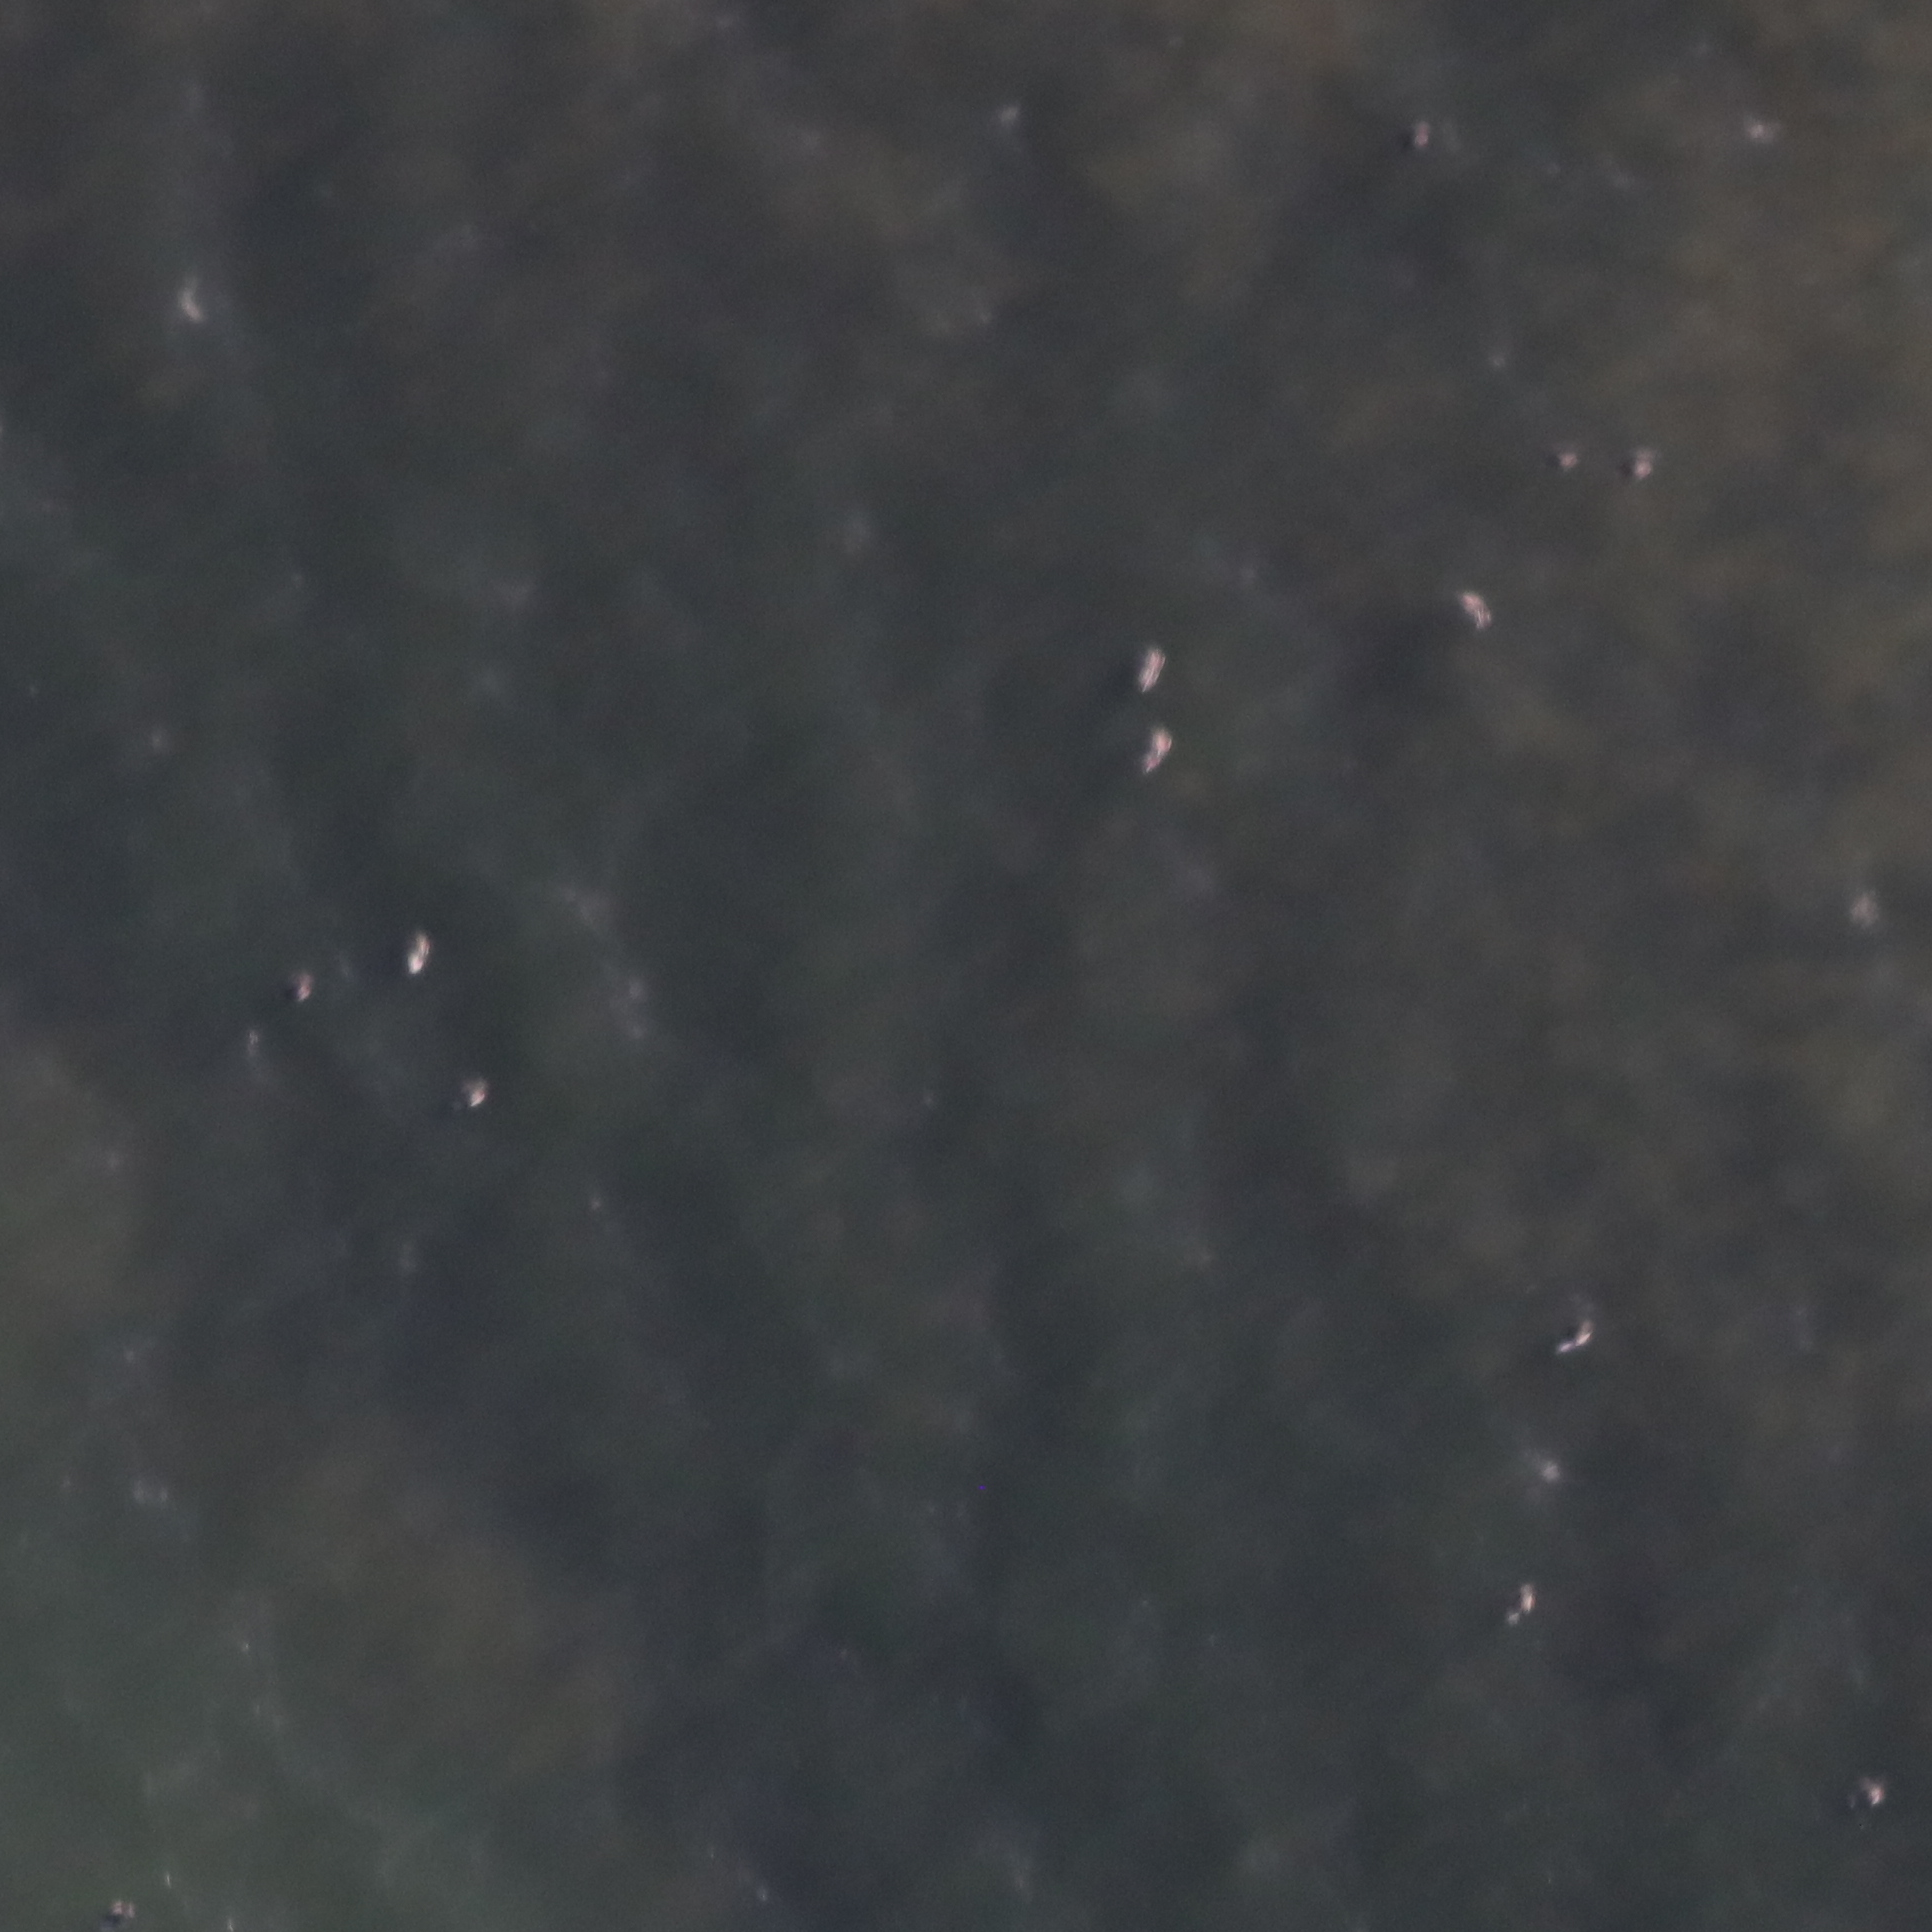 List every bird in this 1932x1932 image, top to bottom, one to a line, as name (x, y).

other bird (1417, 137)
brant (1559, 455)
brant (1632, 468)
other bird (1477, 614)
other bird (1140, 662)
other bird (1153, 748)
brant (415, 952)
brant (297, 989)
brant (475, 1095)
brant (1575, 1330)
brant (1517, 1605)
brant (1866, 1799)
brant (121, 1917)